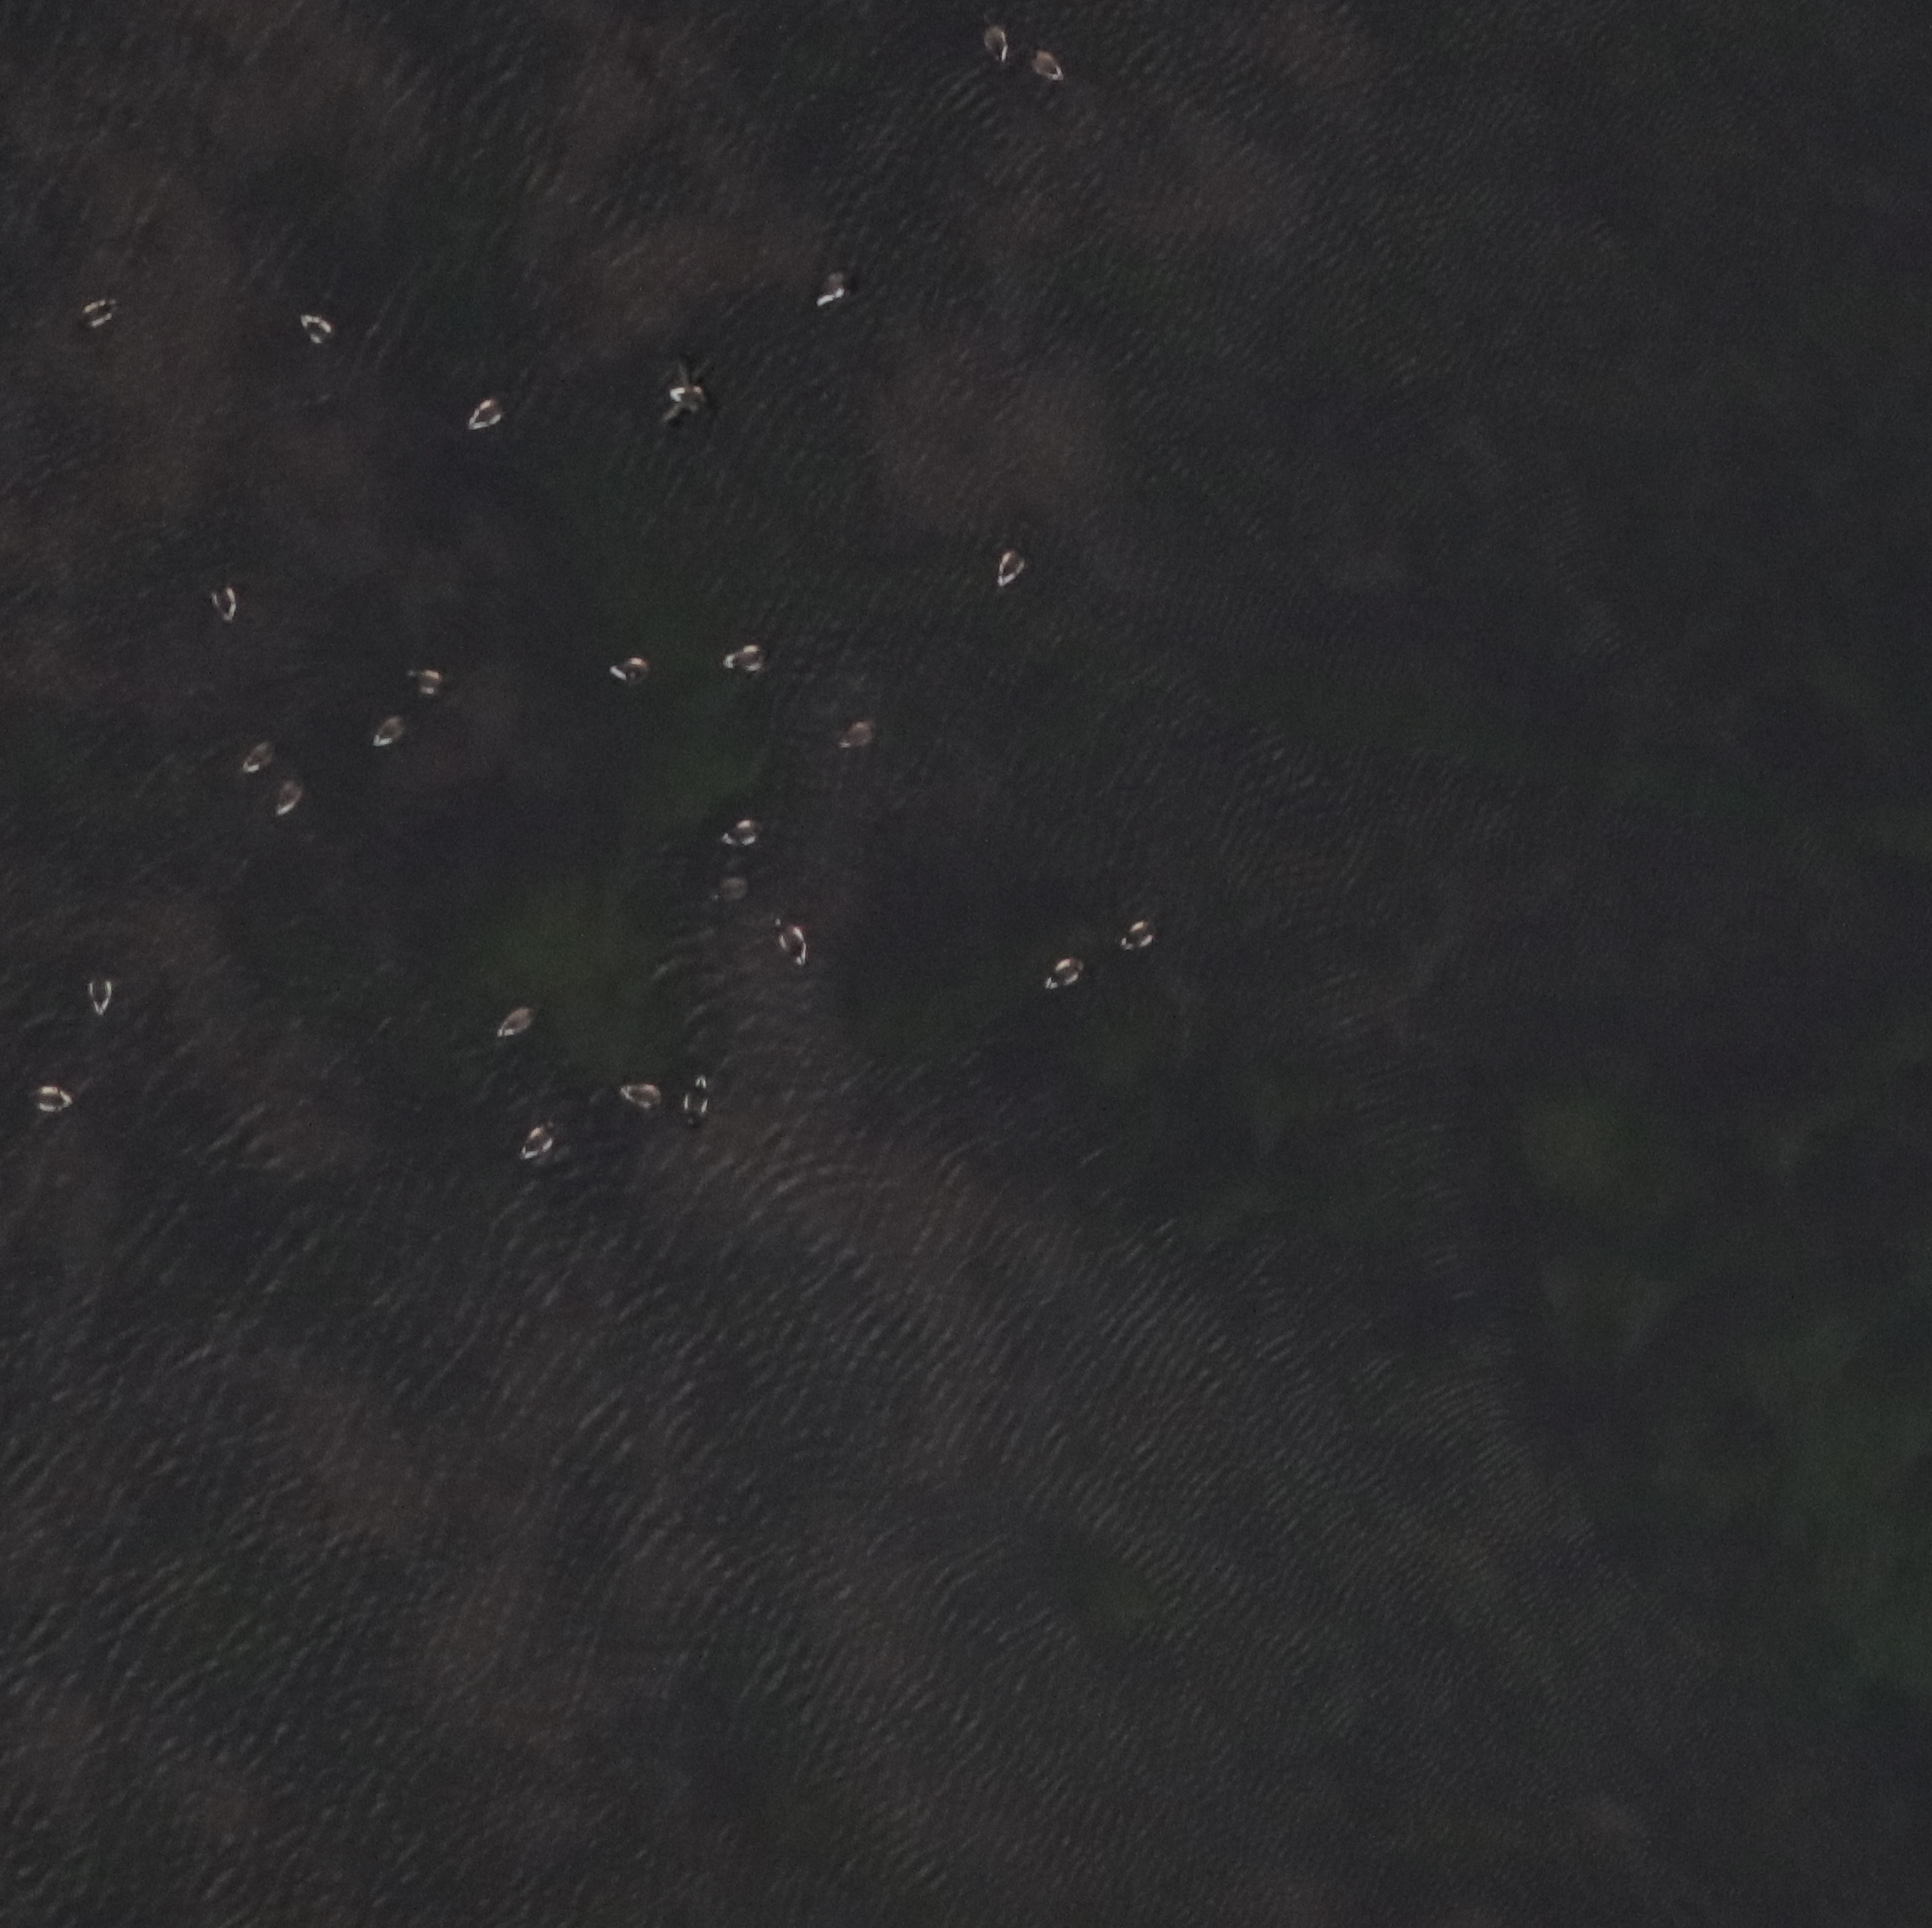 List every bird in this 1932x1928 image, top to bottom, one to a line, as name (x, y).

brant (994, 40)
brant (1045, 65)
brant (834, 287)
brant (96, 313)
brant (317, 328)
brant (689, 393)
brant (488, 412)
brant (1010, 566)
brant (223, 600)
brant (746, 658)
brant (630, 670)
brant (426, 681)
brant (389, 729)
brant (858, 734)
brant (257, 757)
brant (288, 796)
brant (743, 834)
brant (730, 888)
brant (1139, 934)
brant (790, 940)
brant (1064, 971)
brant (102, 991)
brant (517, 1020)
brant (643, 1096)
brant (51, 1099)
brant (696, 1102)
brant (539, 1140)